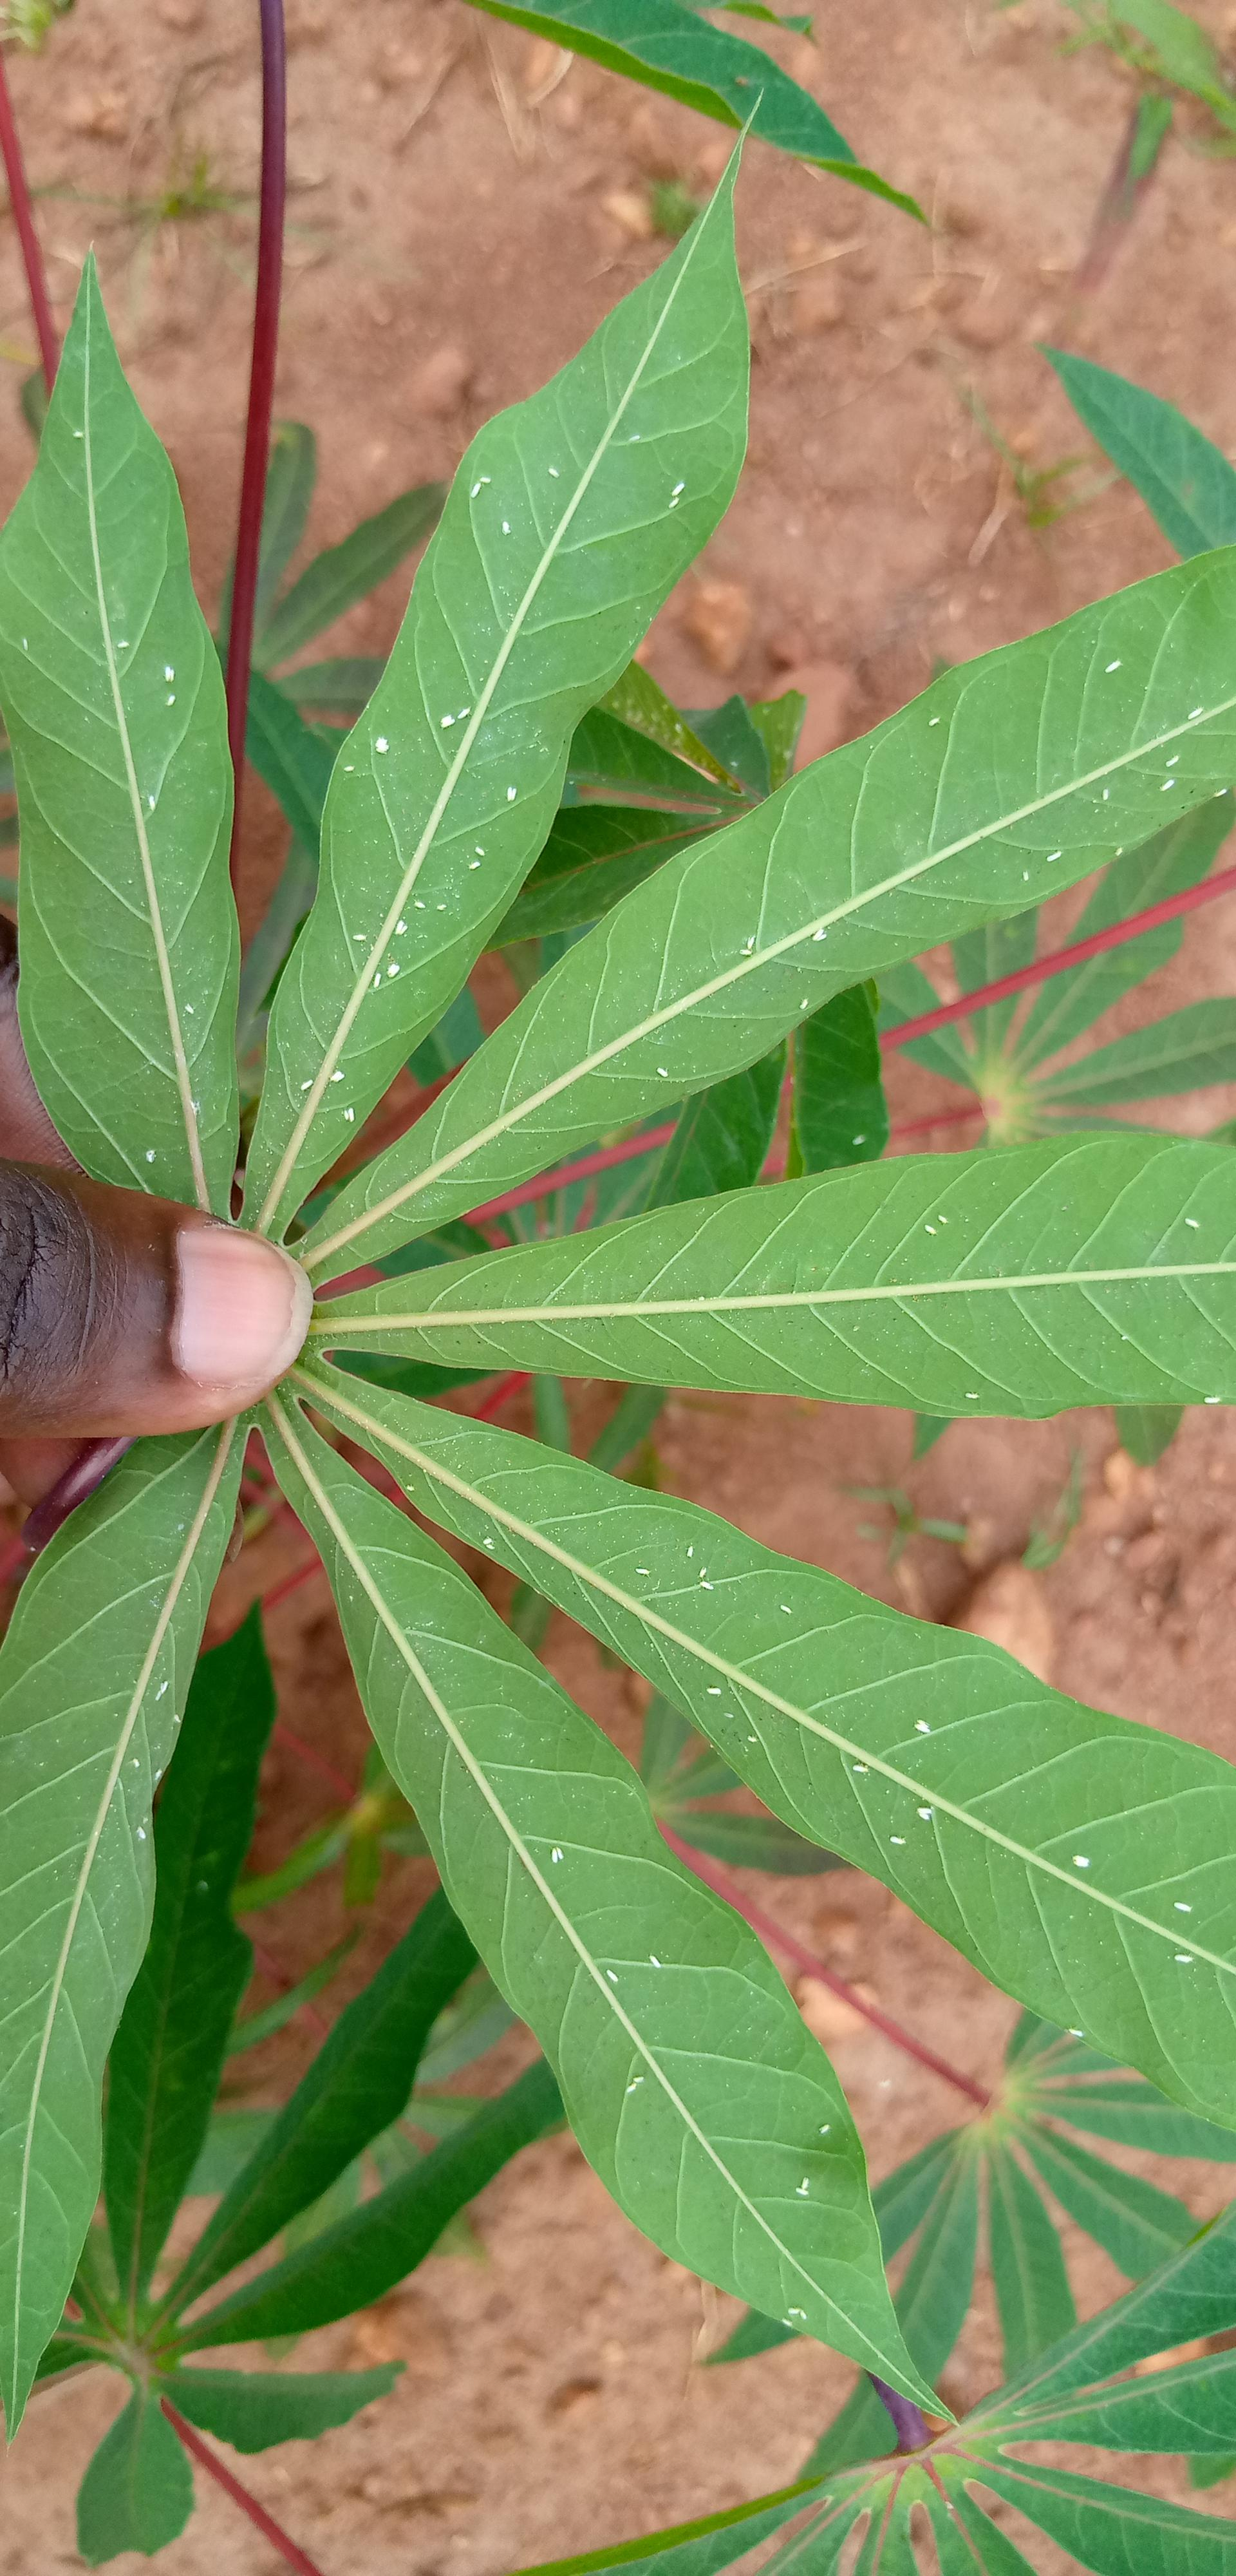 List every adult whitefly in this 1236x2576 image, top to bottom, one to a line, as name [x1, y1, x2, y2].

whitefly [73, 417, 91, 449]
whitefly [469, 460, 496, 490]
whitefly [546, 464, 566, 488]
whitefly [662, 469, 701, 503]
whitefly [462, 476, 487, 504]
whitefly [657, 483, 696, 515]
whitefly [102, 635, 142, 662]
whitefly [1098, 655, 1132, 677]
whitefly [156, 656, 190, 690]
whitefly [156, 694, 188, 719]
whitefly [449, 699, 480, 721]
whitefly [922, 706, 940, 734]
whitefly [1188, 707, 1207, 725]
whitefly [431, 712, 460, 735]
whitefly [370, 732, 393, 761]
whitefly [1159, 746, 1194, 773]
whitefly [340, 761, 365, 782]
whitefly [1157, 774, 1178, 798]
whitefly [1207, 780, 1228, 805]
whitefly [501, 784, 521, 809]
whitefly [1098, 784, 1115, 813]
whitefly [136, 785, 167, 821]
whitefly [460, 835, 506, 869]
whitefly [1045, 844, 1067, 867]
whitefly [1110, 844, 1127, 864]
whitefly [460, 858, 485, 882]
whitefly [1013, 864, 1038, 892]
whitefly [409, 895, 426, 916]
whitefly [435, 898, 458, 922]
whitefly [811, 918, 829, 947]
whitefly [390, 920, 417, 943]
whitefly [335, 929, 374, 955]
whitefly [731, 929, 763, 965]
whitefly [726, 942, 760, 969]
whitefly [386, 955, 408, 991]
whitefly [363, 962, 388, 996]
whitefly [172, 991, 200, 1025]
whitefly [794, 991, 819, 1022]
whitefly [650, 1057, 673, 1090]
whitefly [324, 1066, 349, 1086]
whitefly [292, 1075, 319, 1106]
whitefly [333, 1104, 365, 1132]
whitefly [138, 1141, 170, 1171]
whitefly [929, 1202, 951, 1231]
whitefly [1177, 1208, 1209, 1245]
whitefly [913, 1213, 941, 1246]
whitefly [957, 1380, 984, 1406]
whitefly [1199, 1386, 1230, 1411]
whitefly [400, 1477, 421, 1502]
whitefly [475, 1535, 498, 1560]
whitefly [681, 1541, 706, 1567]
whitefly [621, 1555, 651, 1580]
whitefly [688, 1555, 713, 1580]
whitefly [698, 1575, 720, 1596]
whitefly [771, 1597, 801, 1624]
whitefly [687, 1670, 736, 1707]
whitefly [151, 1672, 172, 1700]
whitefly [902, 1709, 936, 1745]
whitefly [129, 1752, 149, 1772]
whitefly [850, 1756, 873, 1781]
whitefly [912, 1799, 948, 1831]
whitefly [123, 1820, 152, 1852]
whitefly [876, 1828, 923, 1861]
whitefly [547, 1840, 572, 1868]
whitefly [1063, 1845, 1097, 1879]
whitefly [1163, 1889, 1197, 1921]
whitefly [1161, 1945, 1196, 1971]
whitefly [644, 1950, 666, 1975]
whitefly [599, 1958, 630, 1992]
whitefly [1065, 2019, 1095, 2056]
whitefly [625, 2062, 655, 2096]
whitefly [619, 2074, 651, 2104]
whitefly [812, 2116, 835, 2142]
whitefly [787, 2167, 816, 2202]
whitefly [787, 2180, 821, 2204]
whitefly [780, 2299, 811, 2325]
whitefly [769, 2307, 800, 2333]